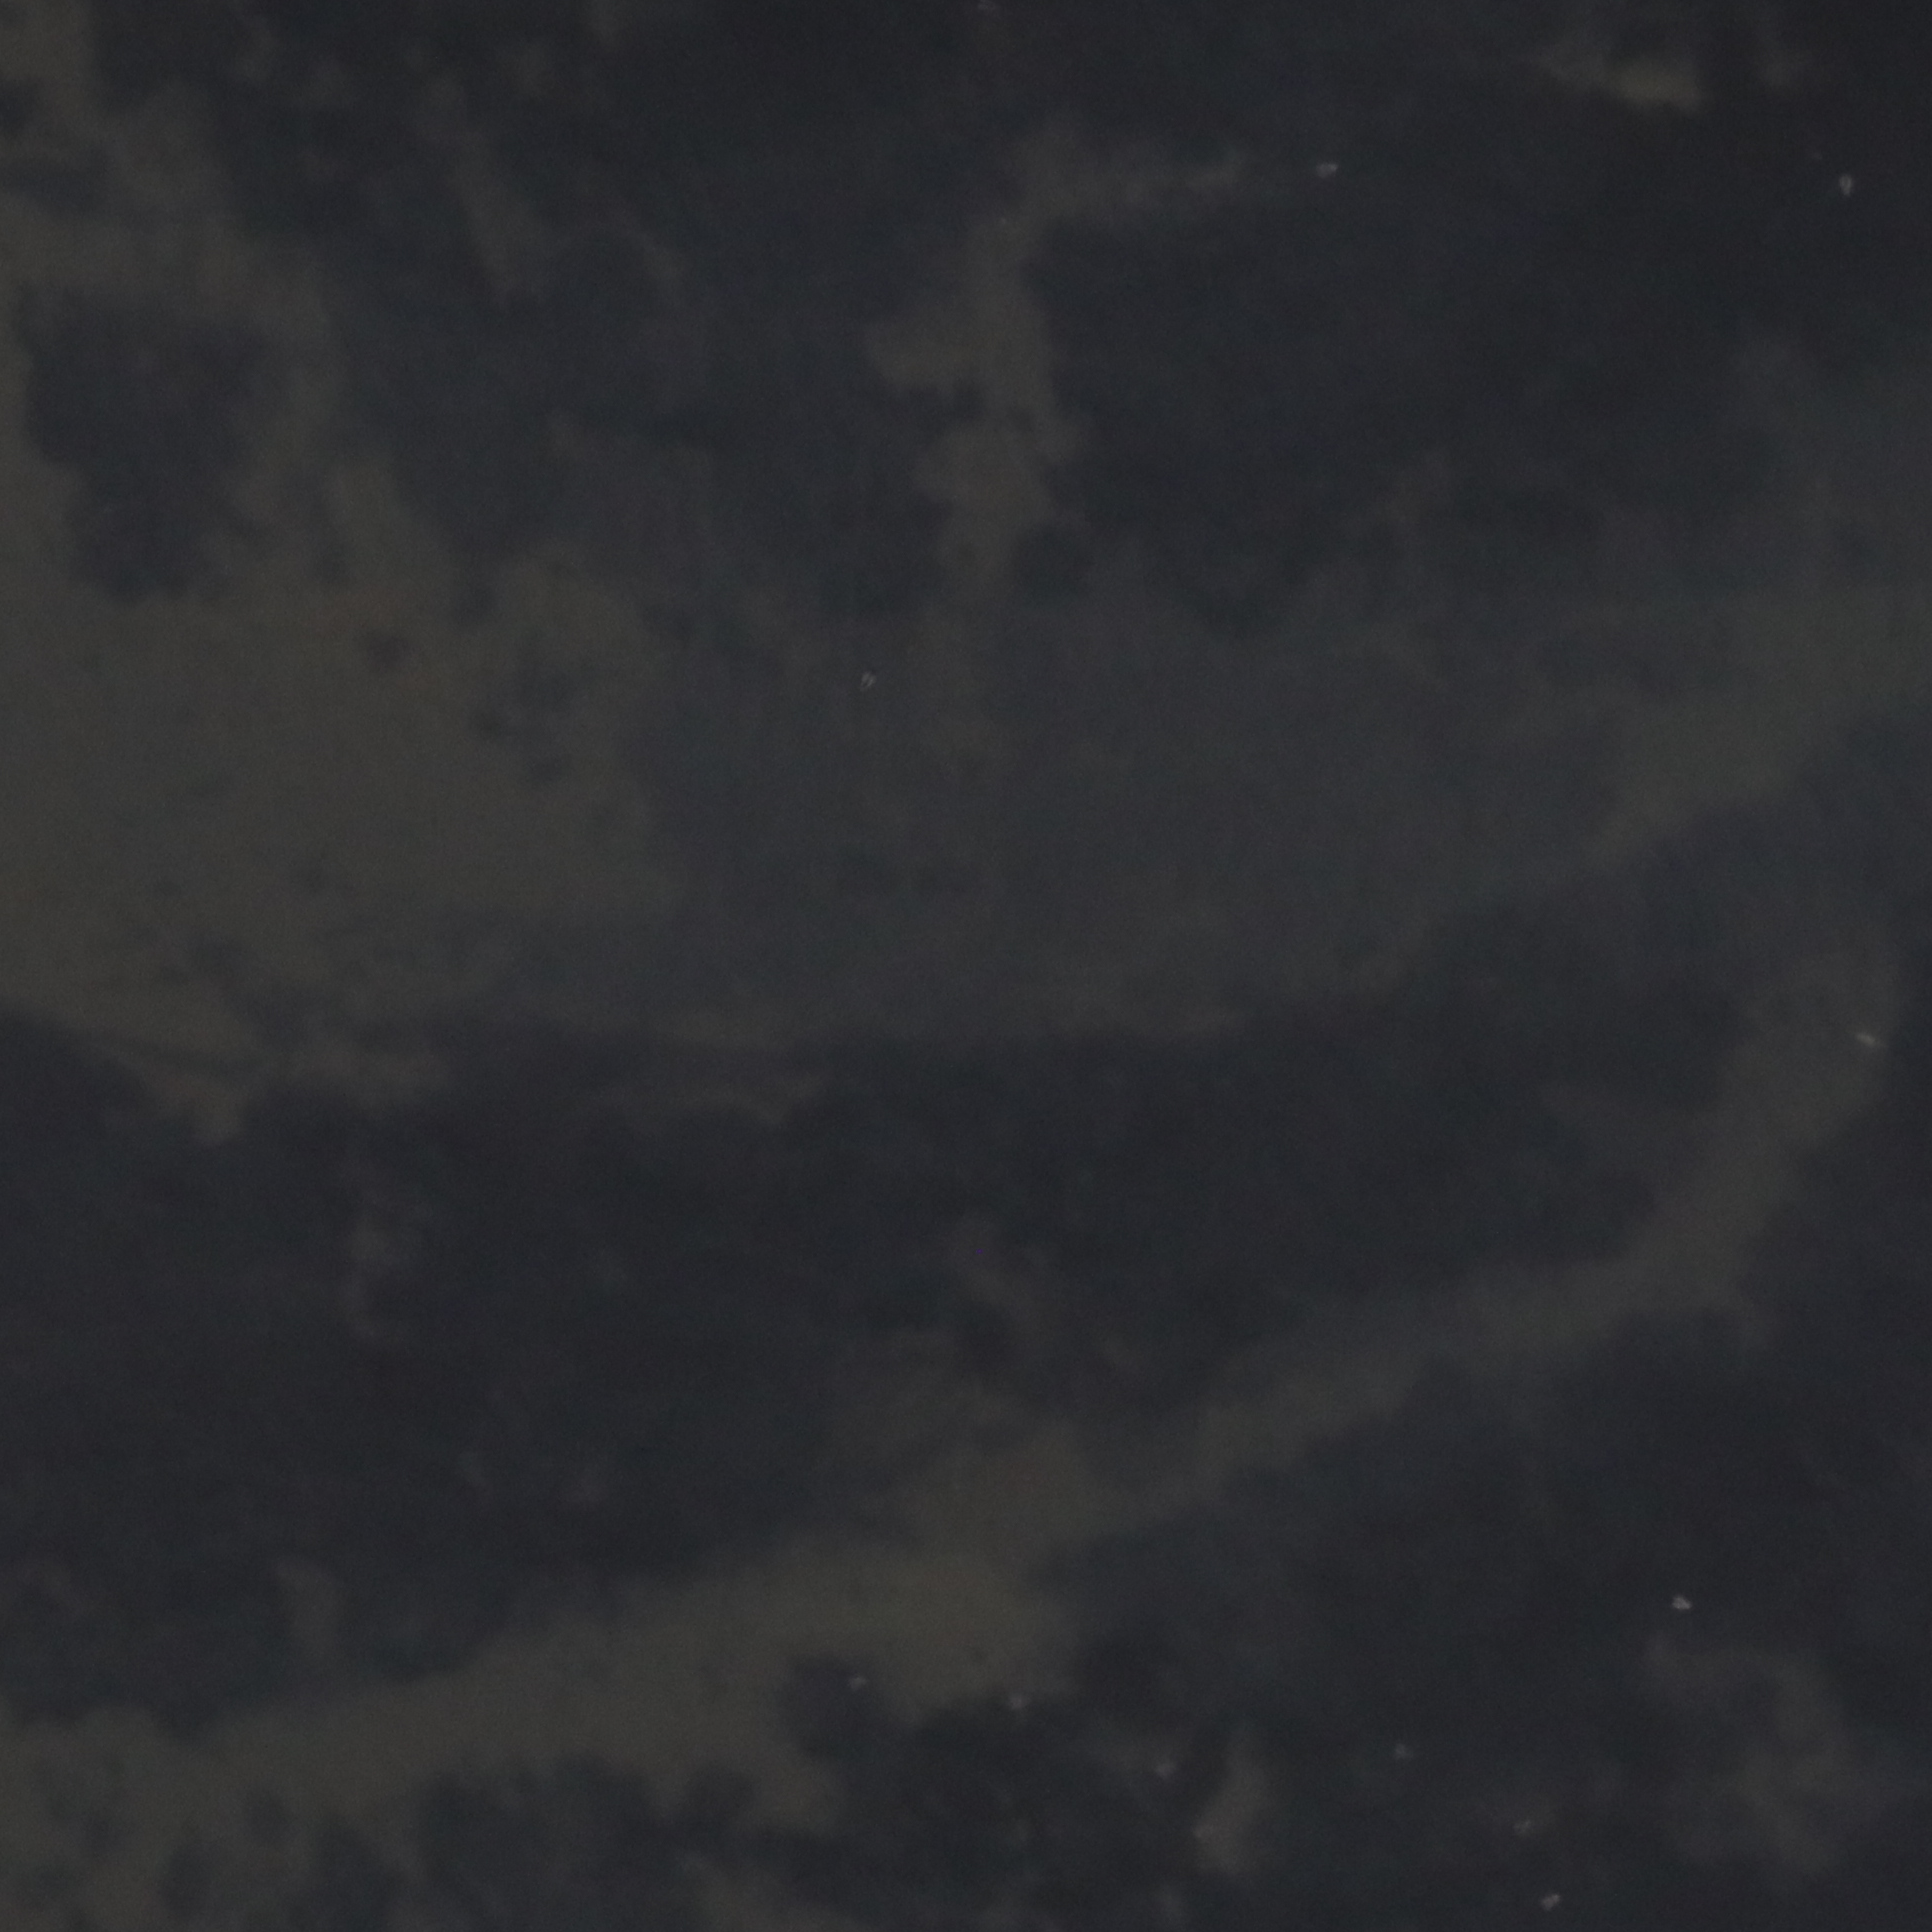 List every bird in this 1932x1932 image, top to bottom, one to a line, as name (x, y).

other bird (1328, 159)
other bird (1848, 185)
other bird (873, 679)
other bird (1864, 1042)
other bird (1686, 1594)
other bird (866, 1675)
other bird (1018, 1704)
other bird (1409, 1747)
other bird (1158, 1768)
other bird (1531, 1829)
other bird (1540, 1894)